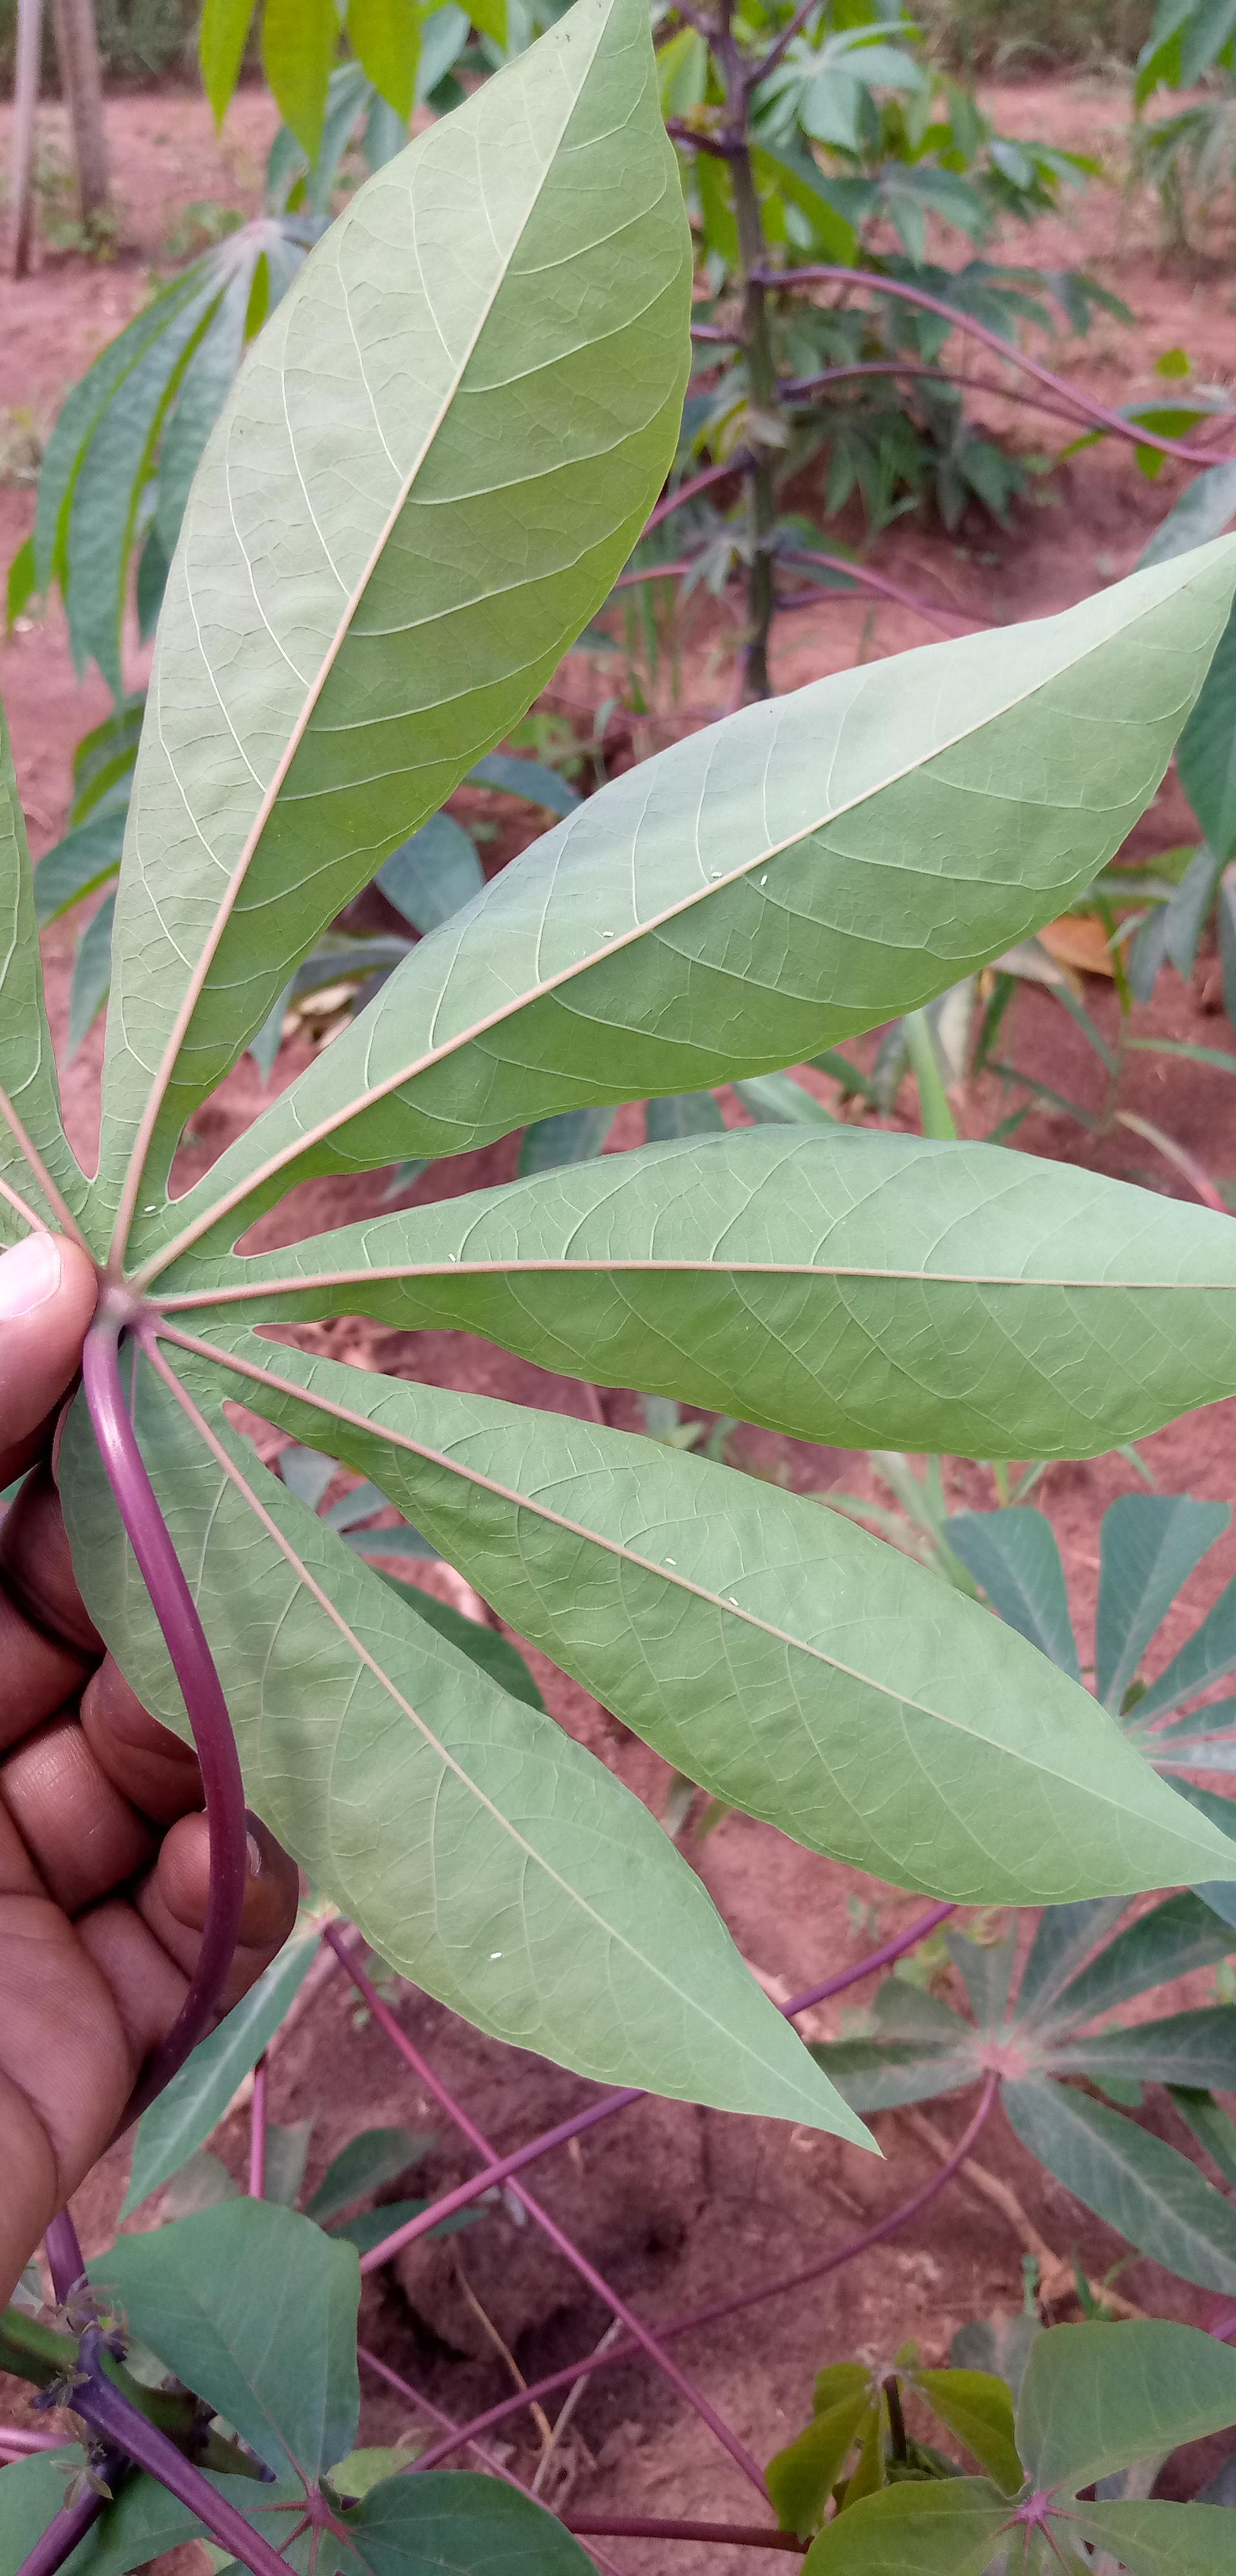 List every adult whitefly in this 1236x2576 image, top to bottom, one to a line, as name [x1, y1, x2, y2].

whitefly [698, 855, 728, 896]
whitefly [751, 865, 775, 900]
whitefly [592, 905, 622, 951]
whitefly [136, 1186, 163, 1226]
whitefly [650, 1533, 683, 1577]
whitefly [723, 1586, 745, 1624]
whitefly [473, 1937, 507, 1970]